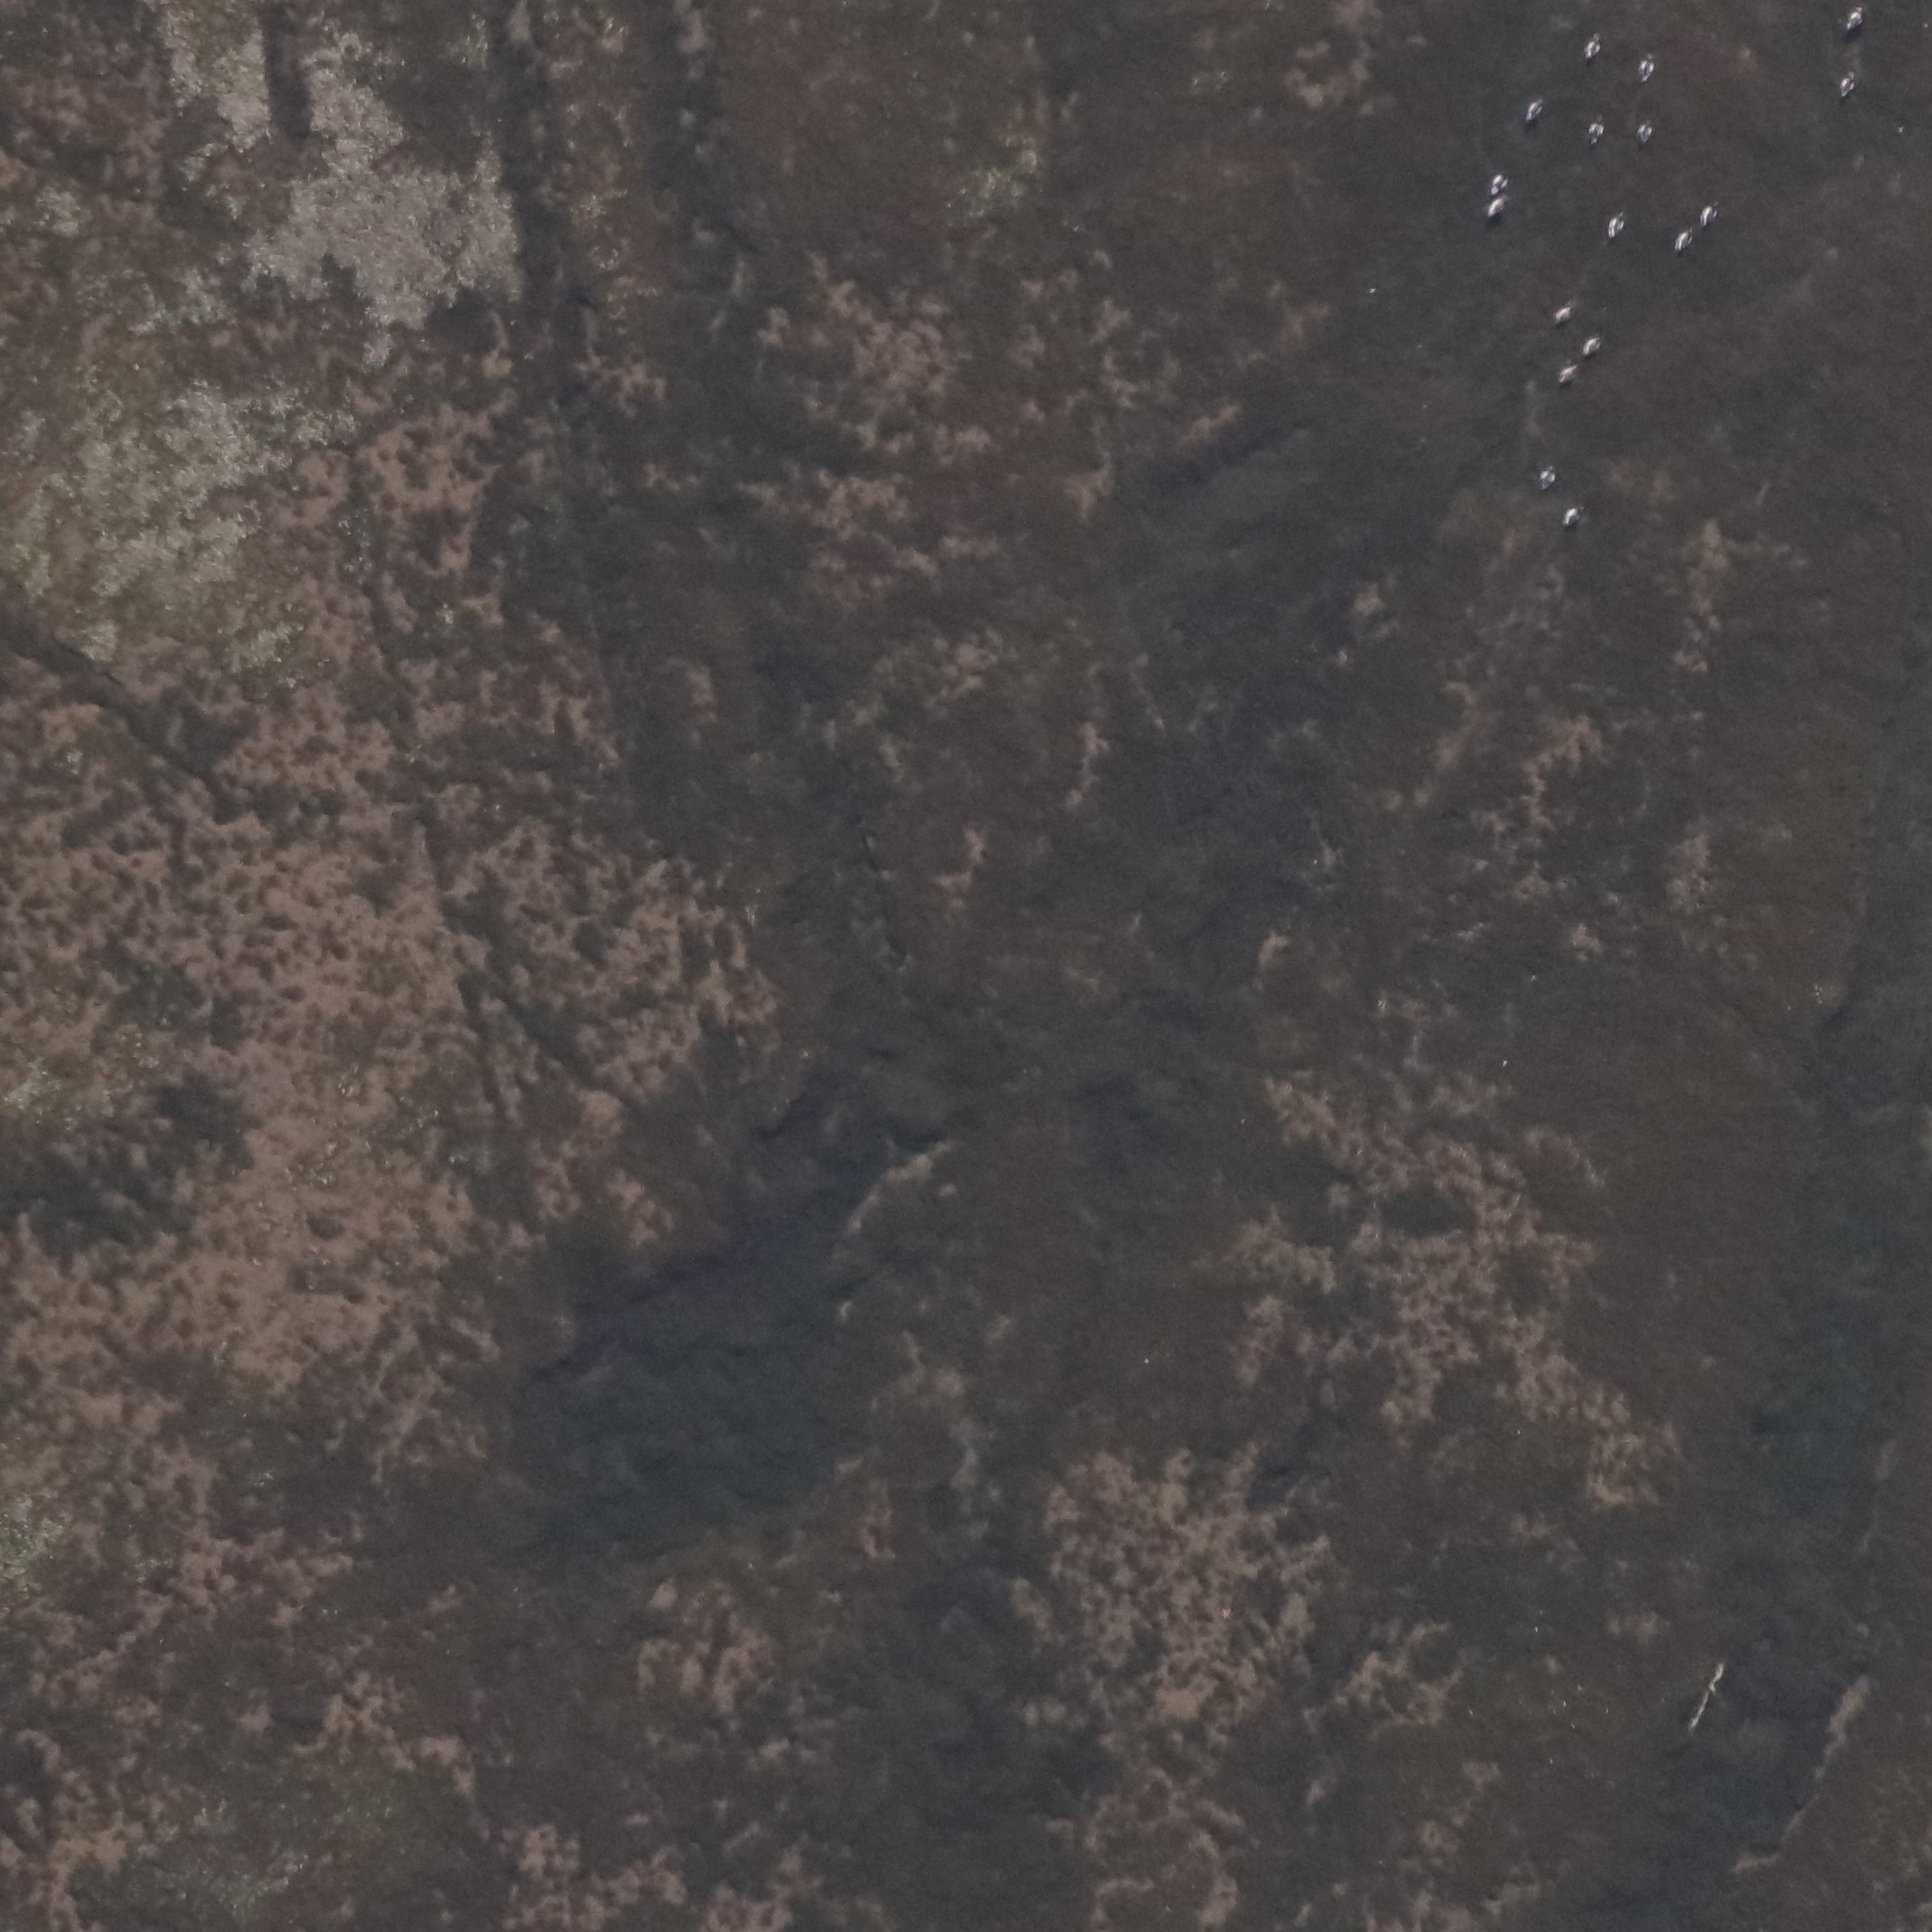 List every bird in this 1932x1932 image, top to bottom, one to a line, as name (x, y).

brant (1850, 19)
brant (1596, 45)
brant (1648, 67)
brant (1849, 79)
brant (1539, 100)
brant (1647, 128)
brant (1602, 131)
brant (1508, 183)
brant (1708, 208)
brant (1503, 210)
brant (1626, 223)
brant (1675, 237)
brant (1569, 320)
brant (1595, 347)
brant (1574, 376)
brant (1550, 474)
brant (1571, 521)